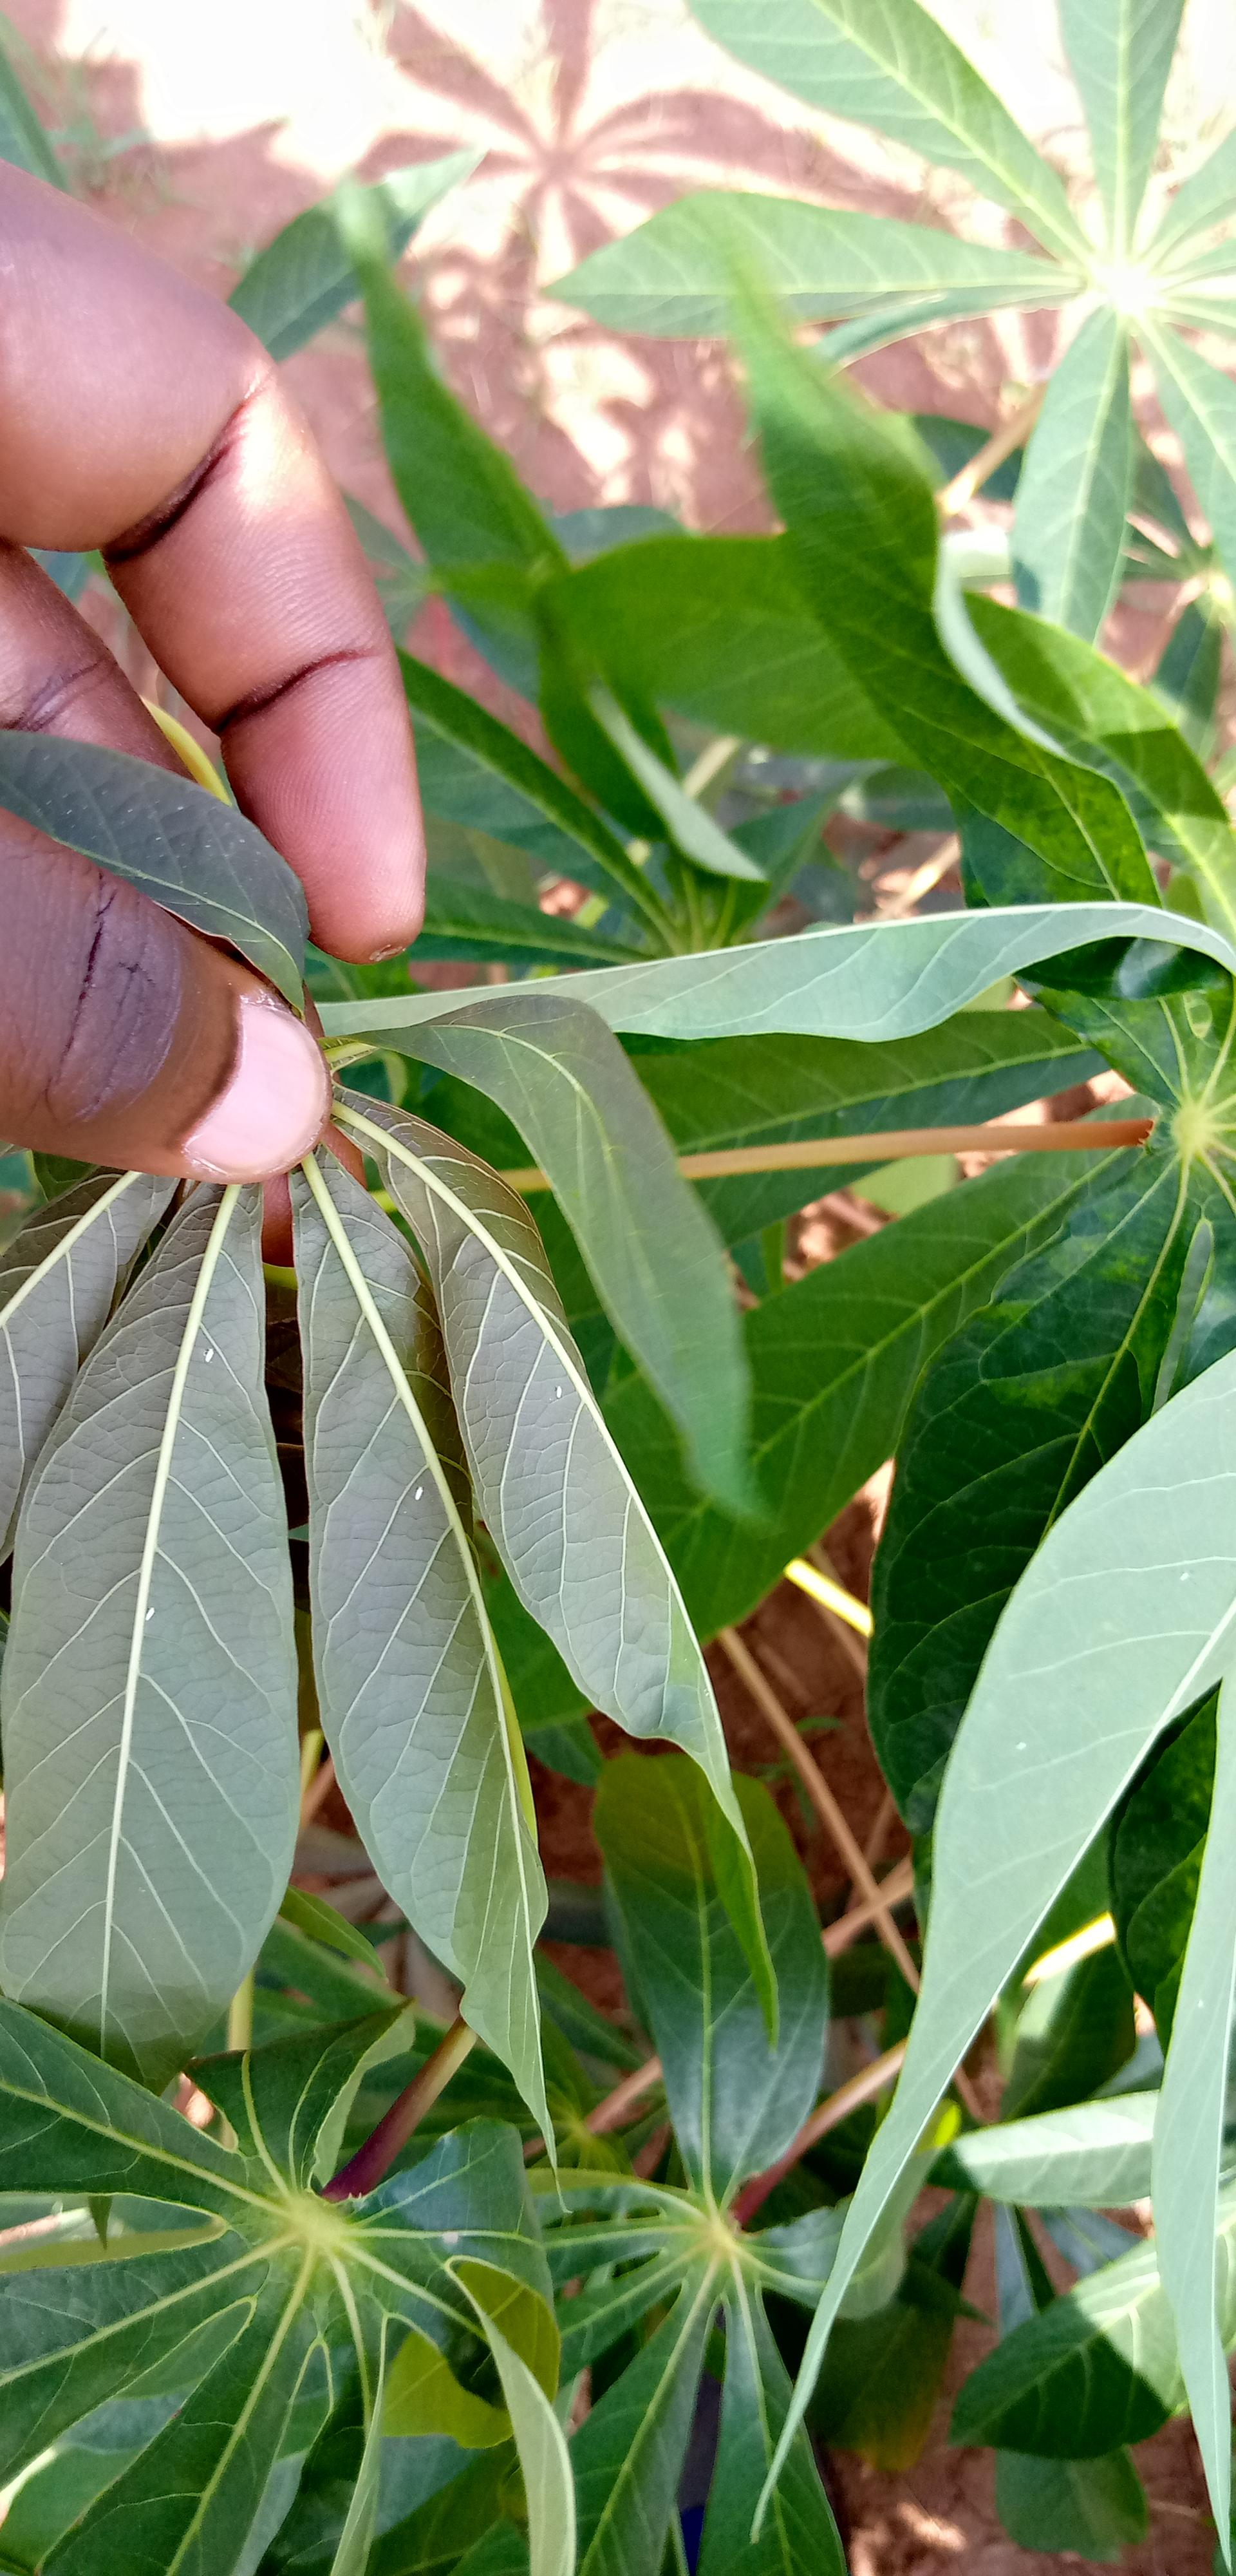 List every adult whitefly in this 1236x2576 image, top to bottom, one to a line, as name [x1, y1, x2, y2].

whitefly [200, 1343, 216, 1367]
whitefly [554, 1381, 565, 1401]
whitefly [411, 1482, 426, 1504]
whitefly [140, 1600, 159, 1624]